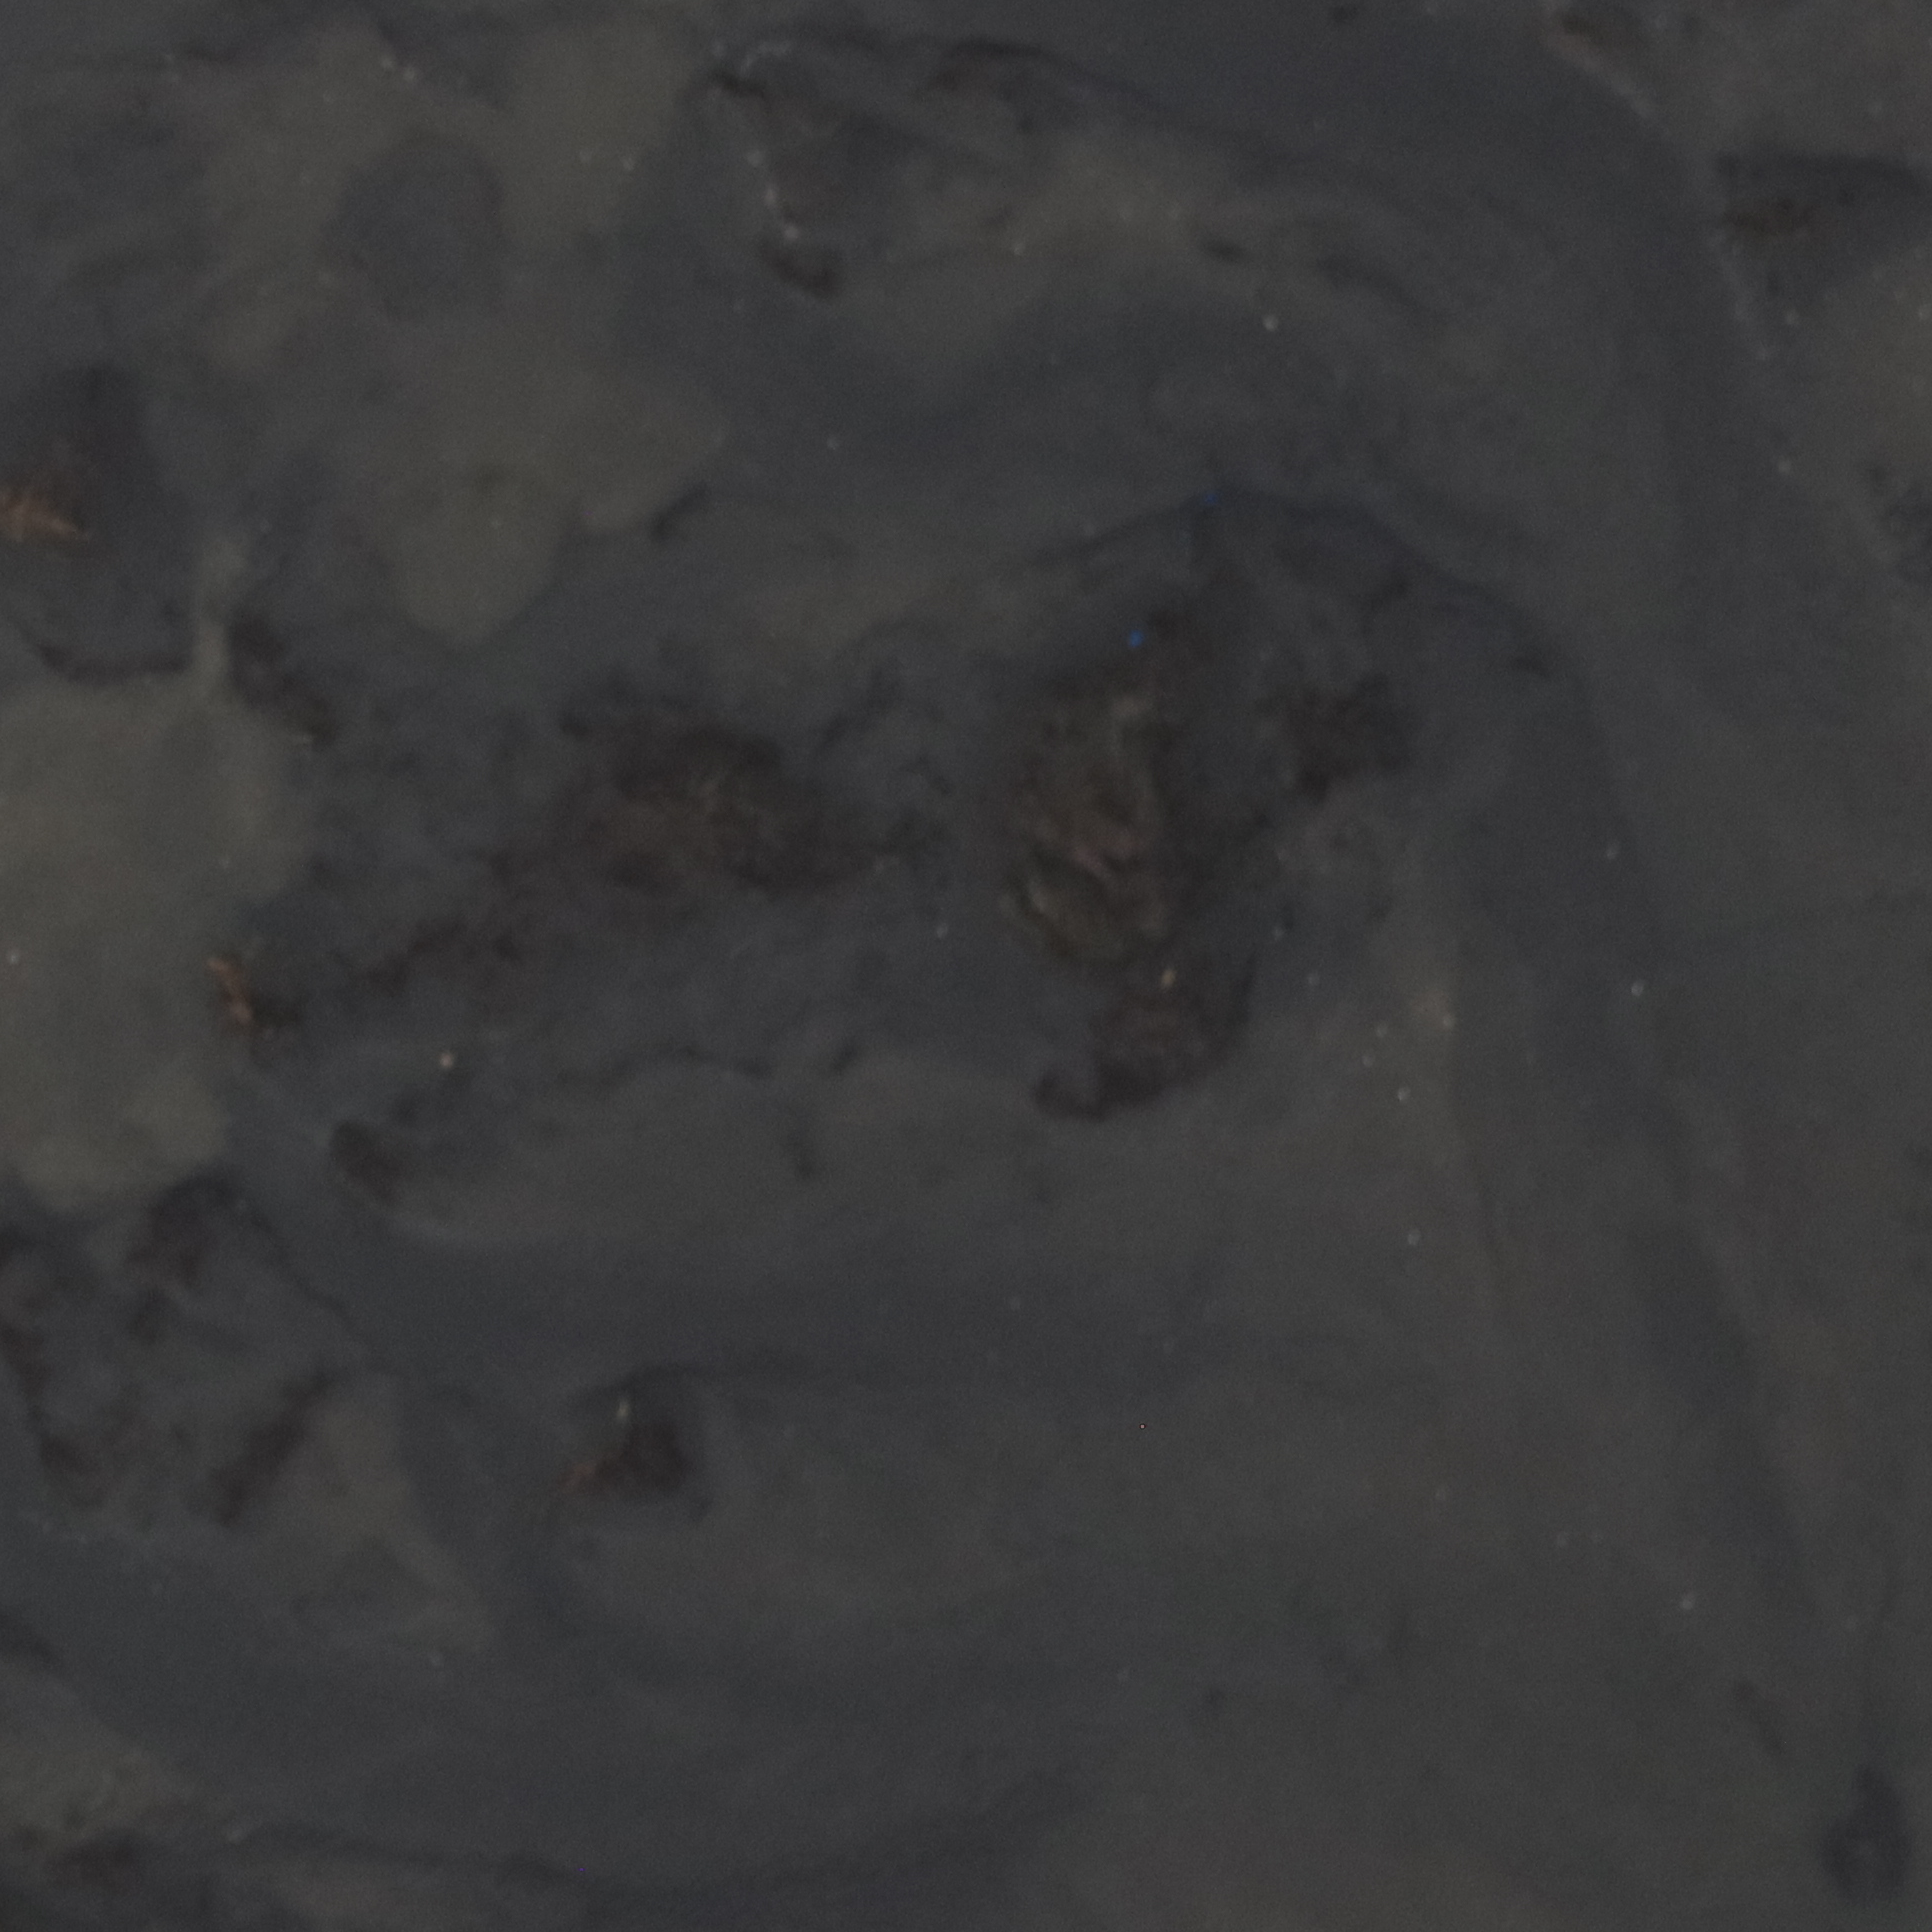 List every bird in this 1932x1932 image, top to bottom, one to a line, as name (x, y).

None